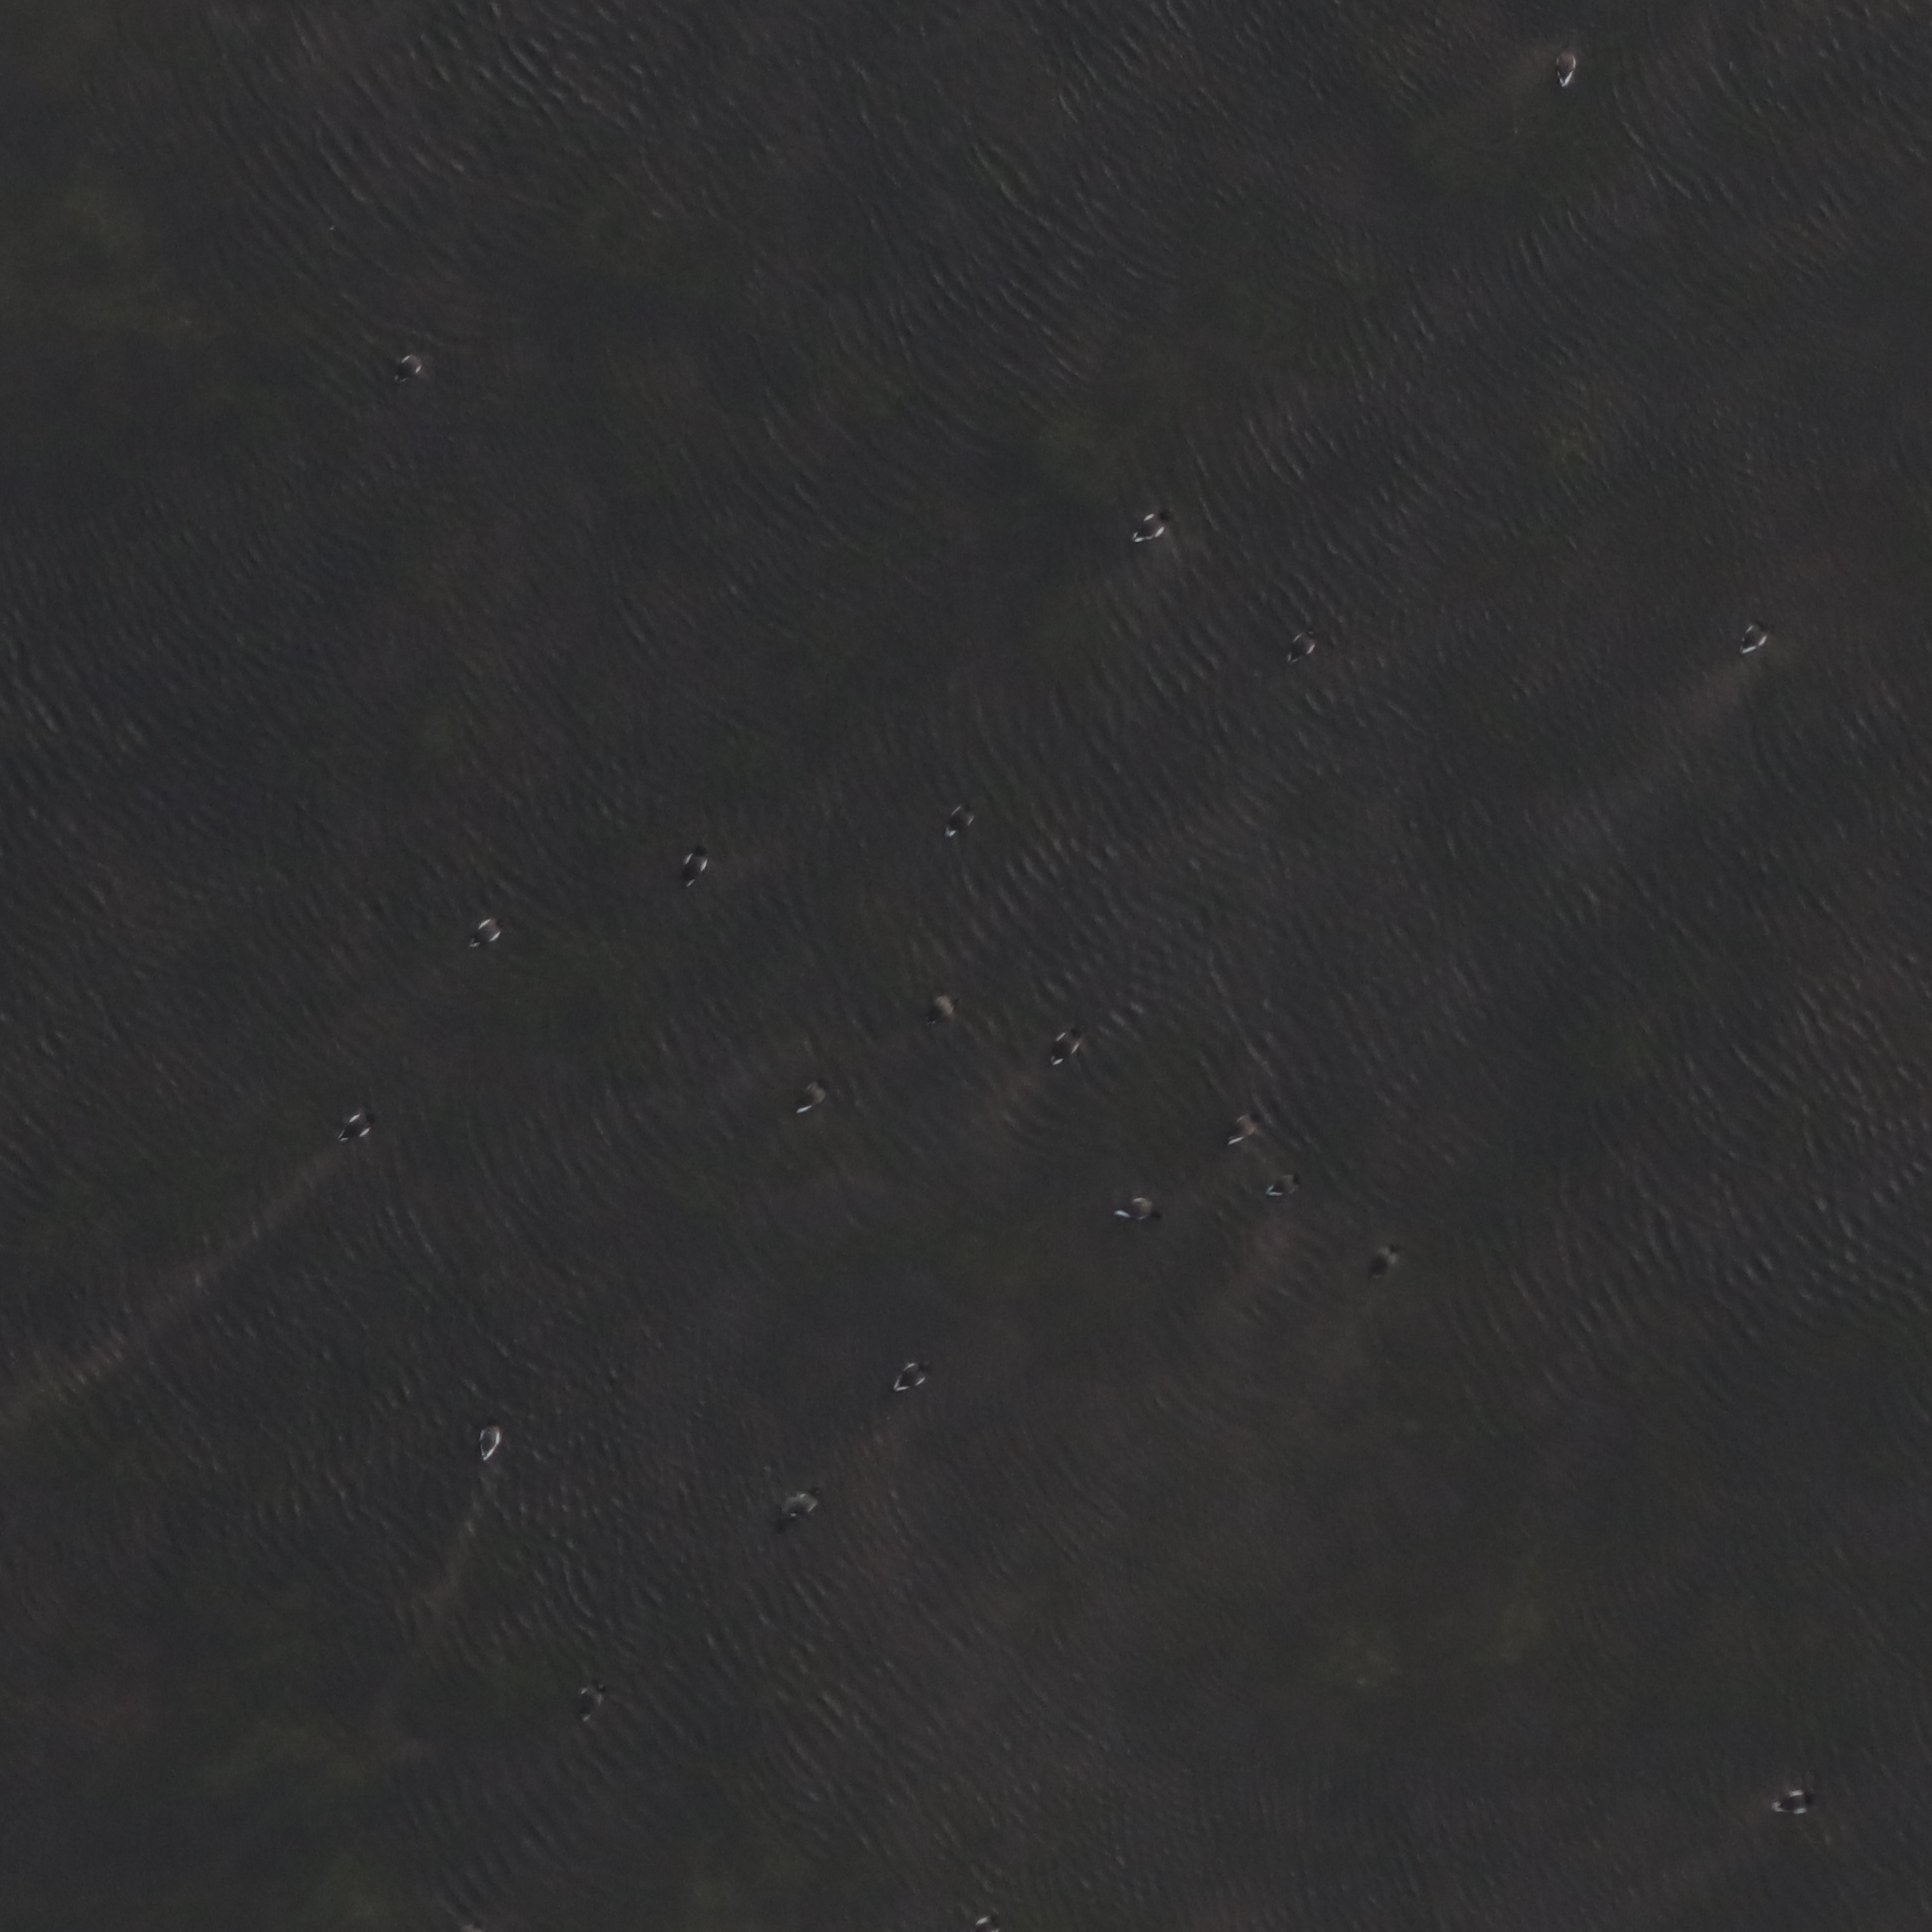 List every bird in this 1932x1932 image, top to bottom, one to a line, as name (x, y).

brant (1567, 62)
brant (409, 366)
brant (1151, 527)
brant (1756, 638)
brant (1302, 646)
brant (960, 817)
brant (698, 863)
brant (489, 931)
brant (944, 1006)
brant (1067, 1046)
brant (811, 1097)
brant (1244, 1124)
brant (358, 1126)
brant (1287, 1185)
brant (1139, 1209)
brant (1381, 1262)
brant (913, 1376)
brant (489, 1441)
brant (799, 1504)
brant (594, 1695)
brant (1795, 1800)
brant (987, 1928)